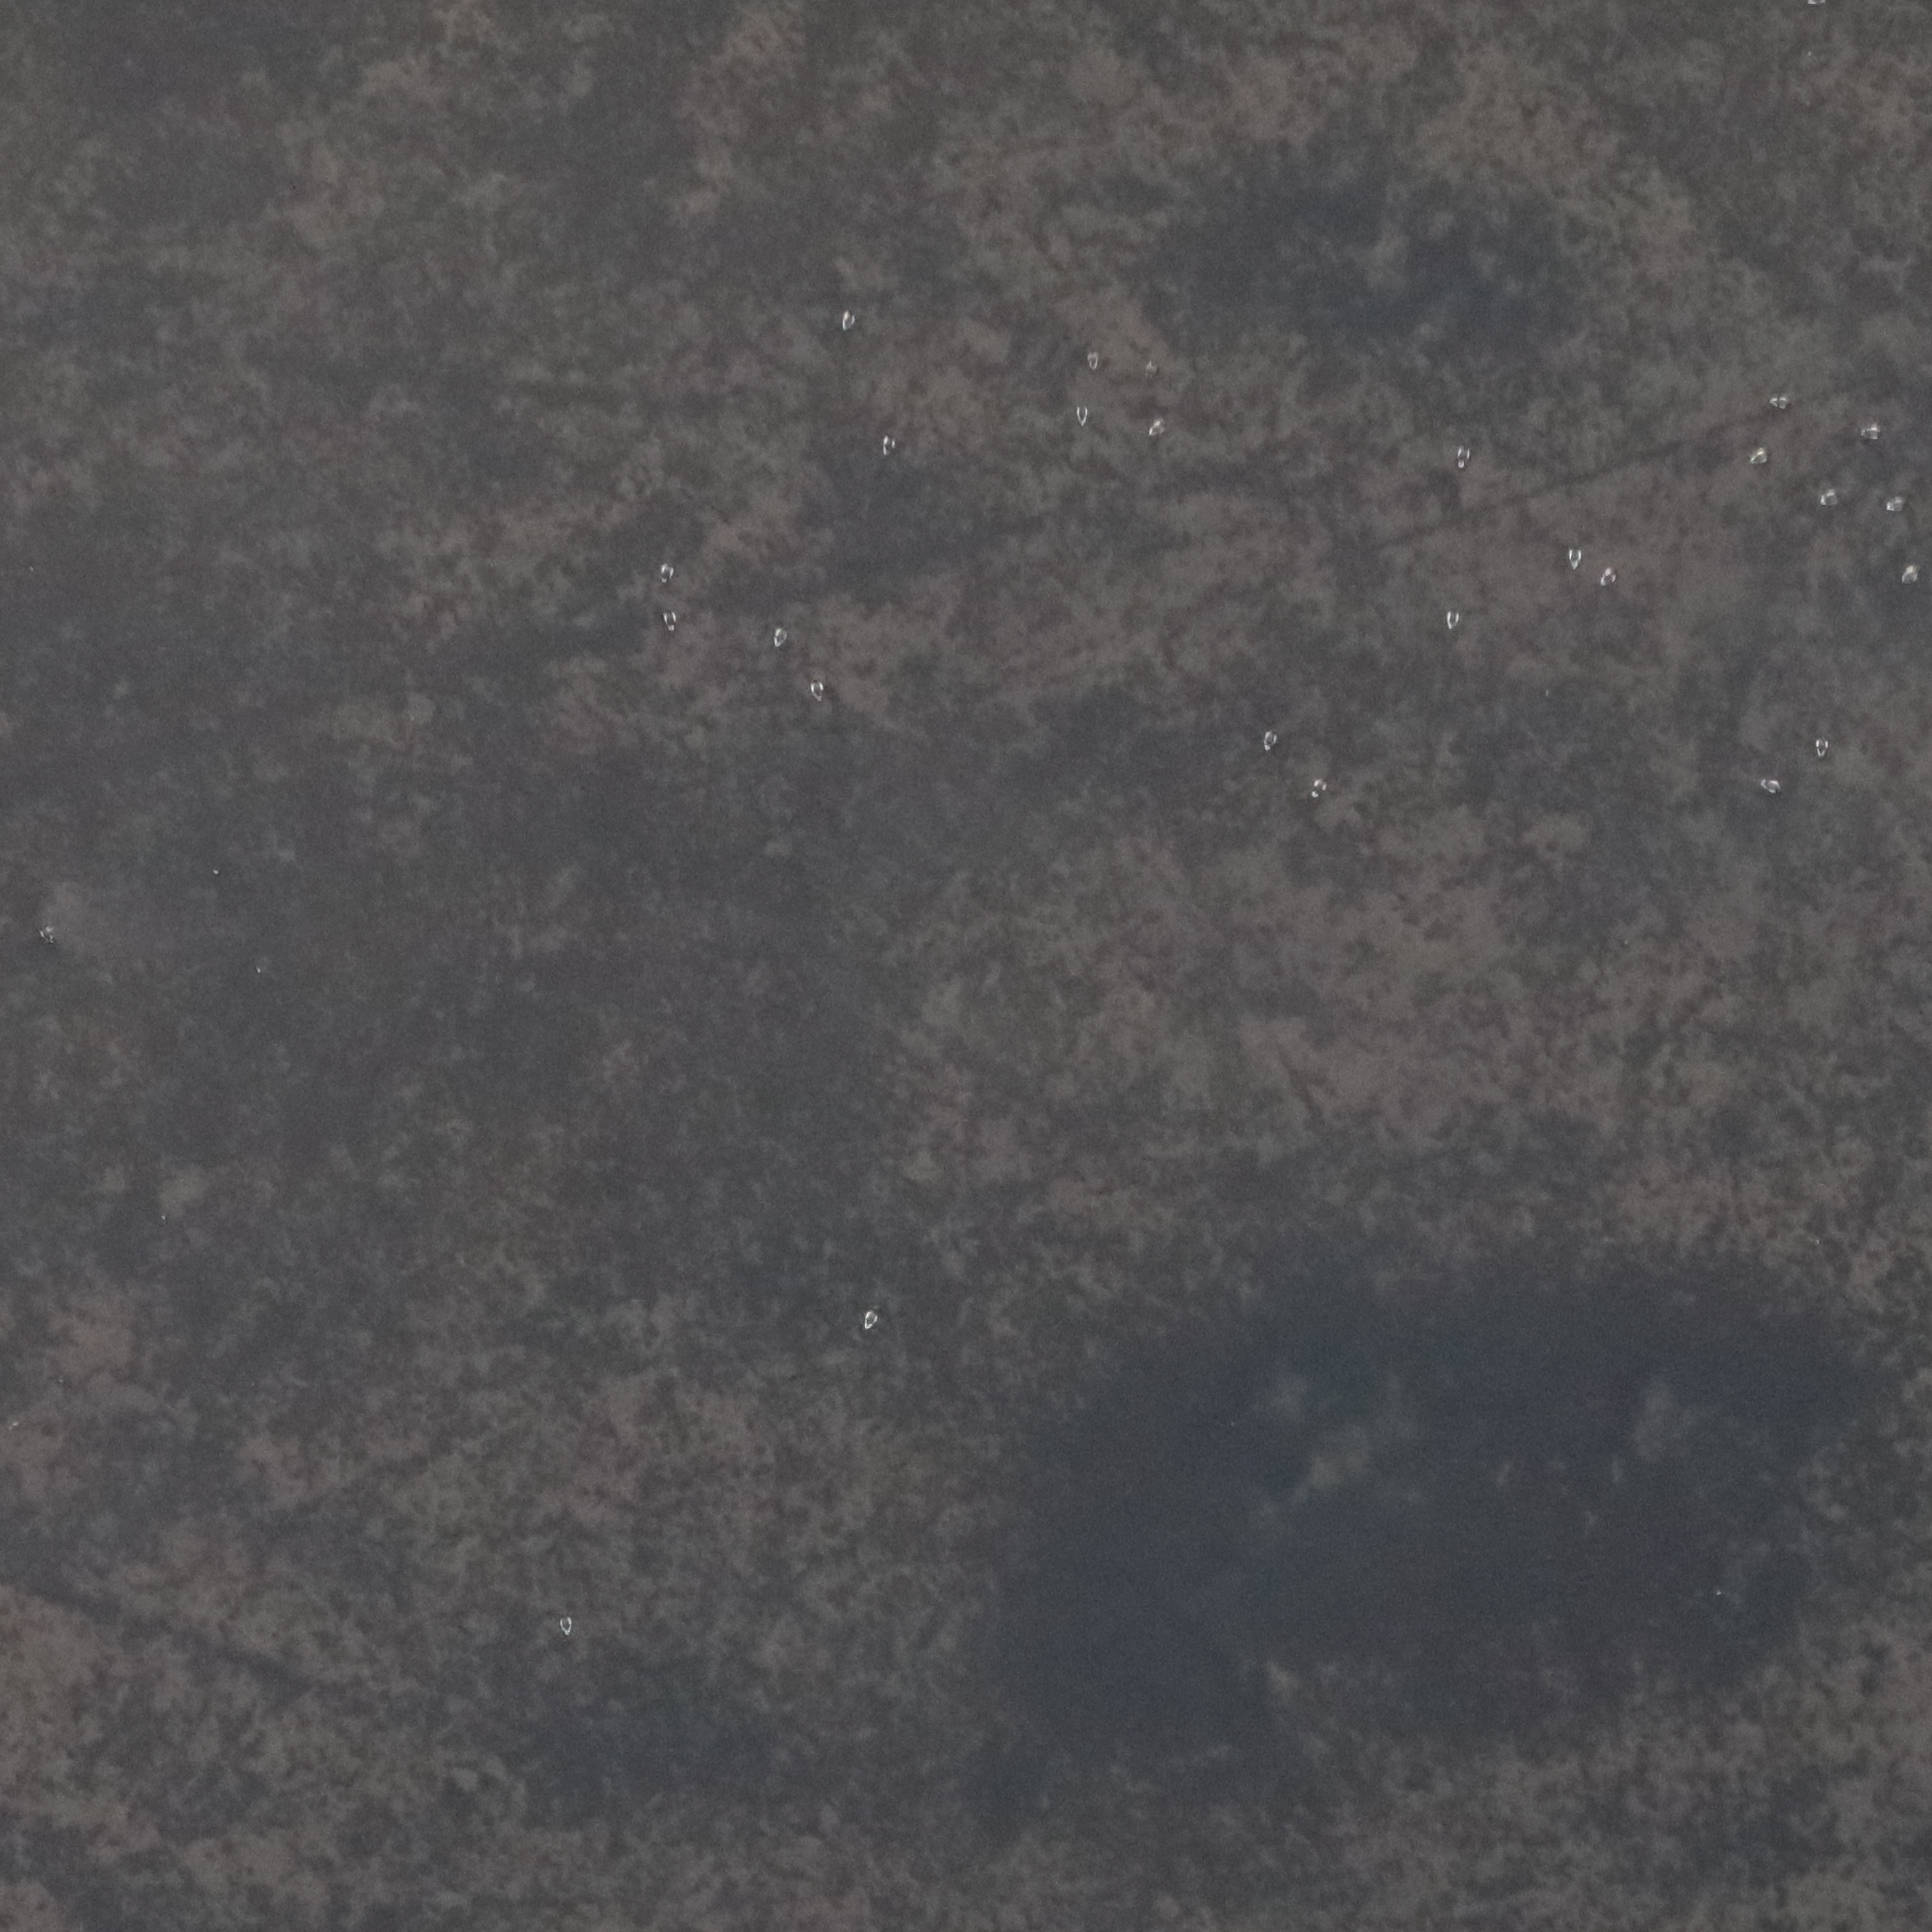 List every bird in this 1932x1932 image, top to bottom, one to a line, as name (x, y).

brant (848, 313)
brant (1101, 360)
brant (1151, 368)
brant (1779, 403)
brant (1083, 409)
brant (1155, 431)
brant (1869, 435)
brant (888, 445)
brant (1764, 455)
brant (1475, 462)
brant (1836, 493)
brant (1903, 497)
brant (1576, 558)
brant (671, 573)
brant (1915, 575)
brant (1615, 577)
brant (1455, 619)
brant (672, 624)
brant (782, 636)
brant (817, 692)
brant (1268, 738)
brant (1831, 741)
brant (1771, 774)
brant (1314, 800)
brant (41, 925)
brant (863, 1316)
brant (569, 1623)